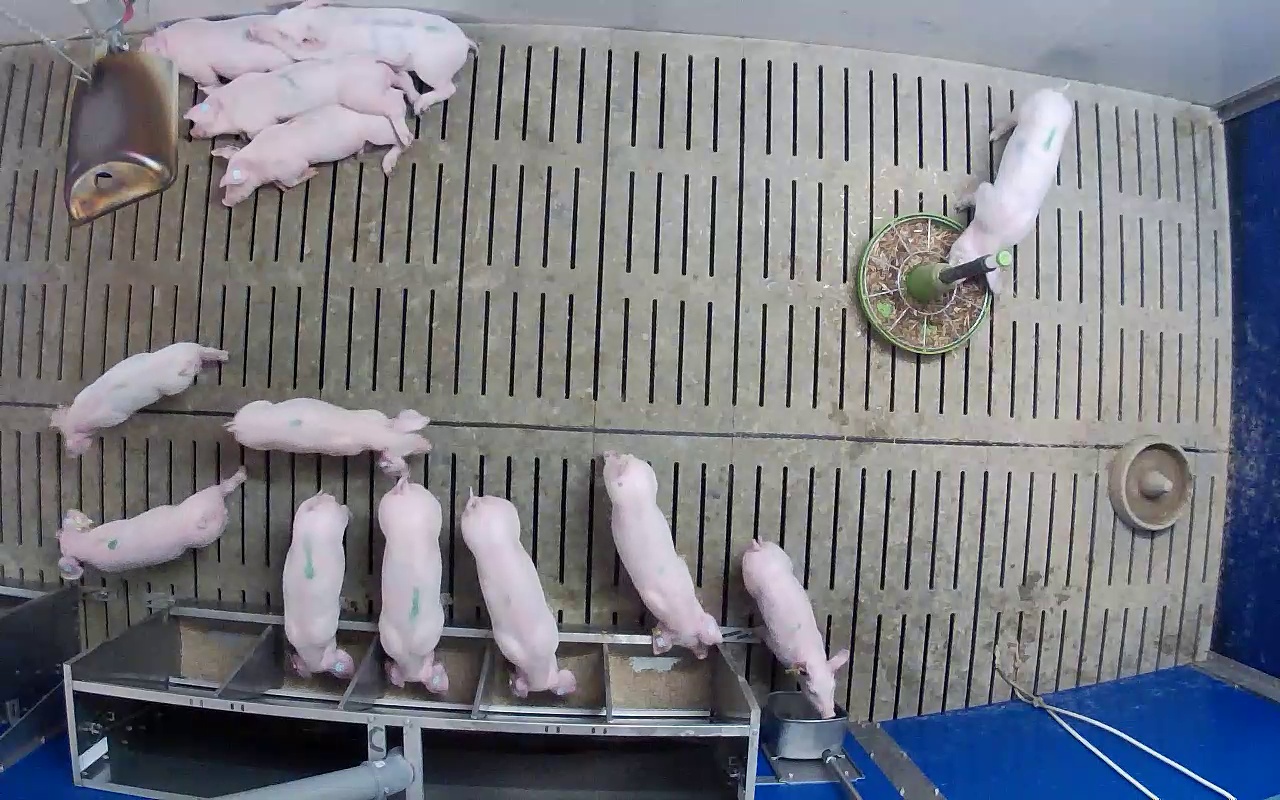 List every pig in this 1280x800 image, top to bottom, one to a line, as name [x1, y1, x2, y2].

pig [248, 0, 479, 118]
pig [137, 12, 294, 81]
pig [182, 50, 428, 150]
pig [946, 84, 1076, 293]
pig [211, 105, 404, 208]
pig [50, 343, 232, 460]
pig [221, 398, 435, 480]
pig [600, 445, 726, 663]
pig [58, 467, 248, 583]
pig [379, 477, 452, 694]
pig [460, 485, 579, 700]
pig [281, 490, 357, 681]
pig [742, 534, 850, 719]